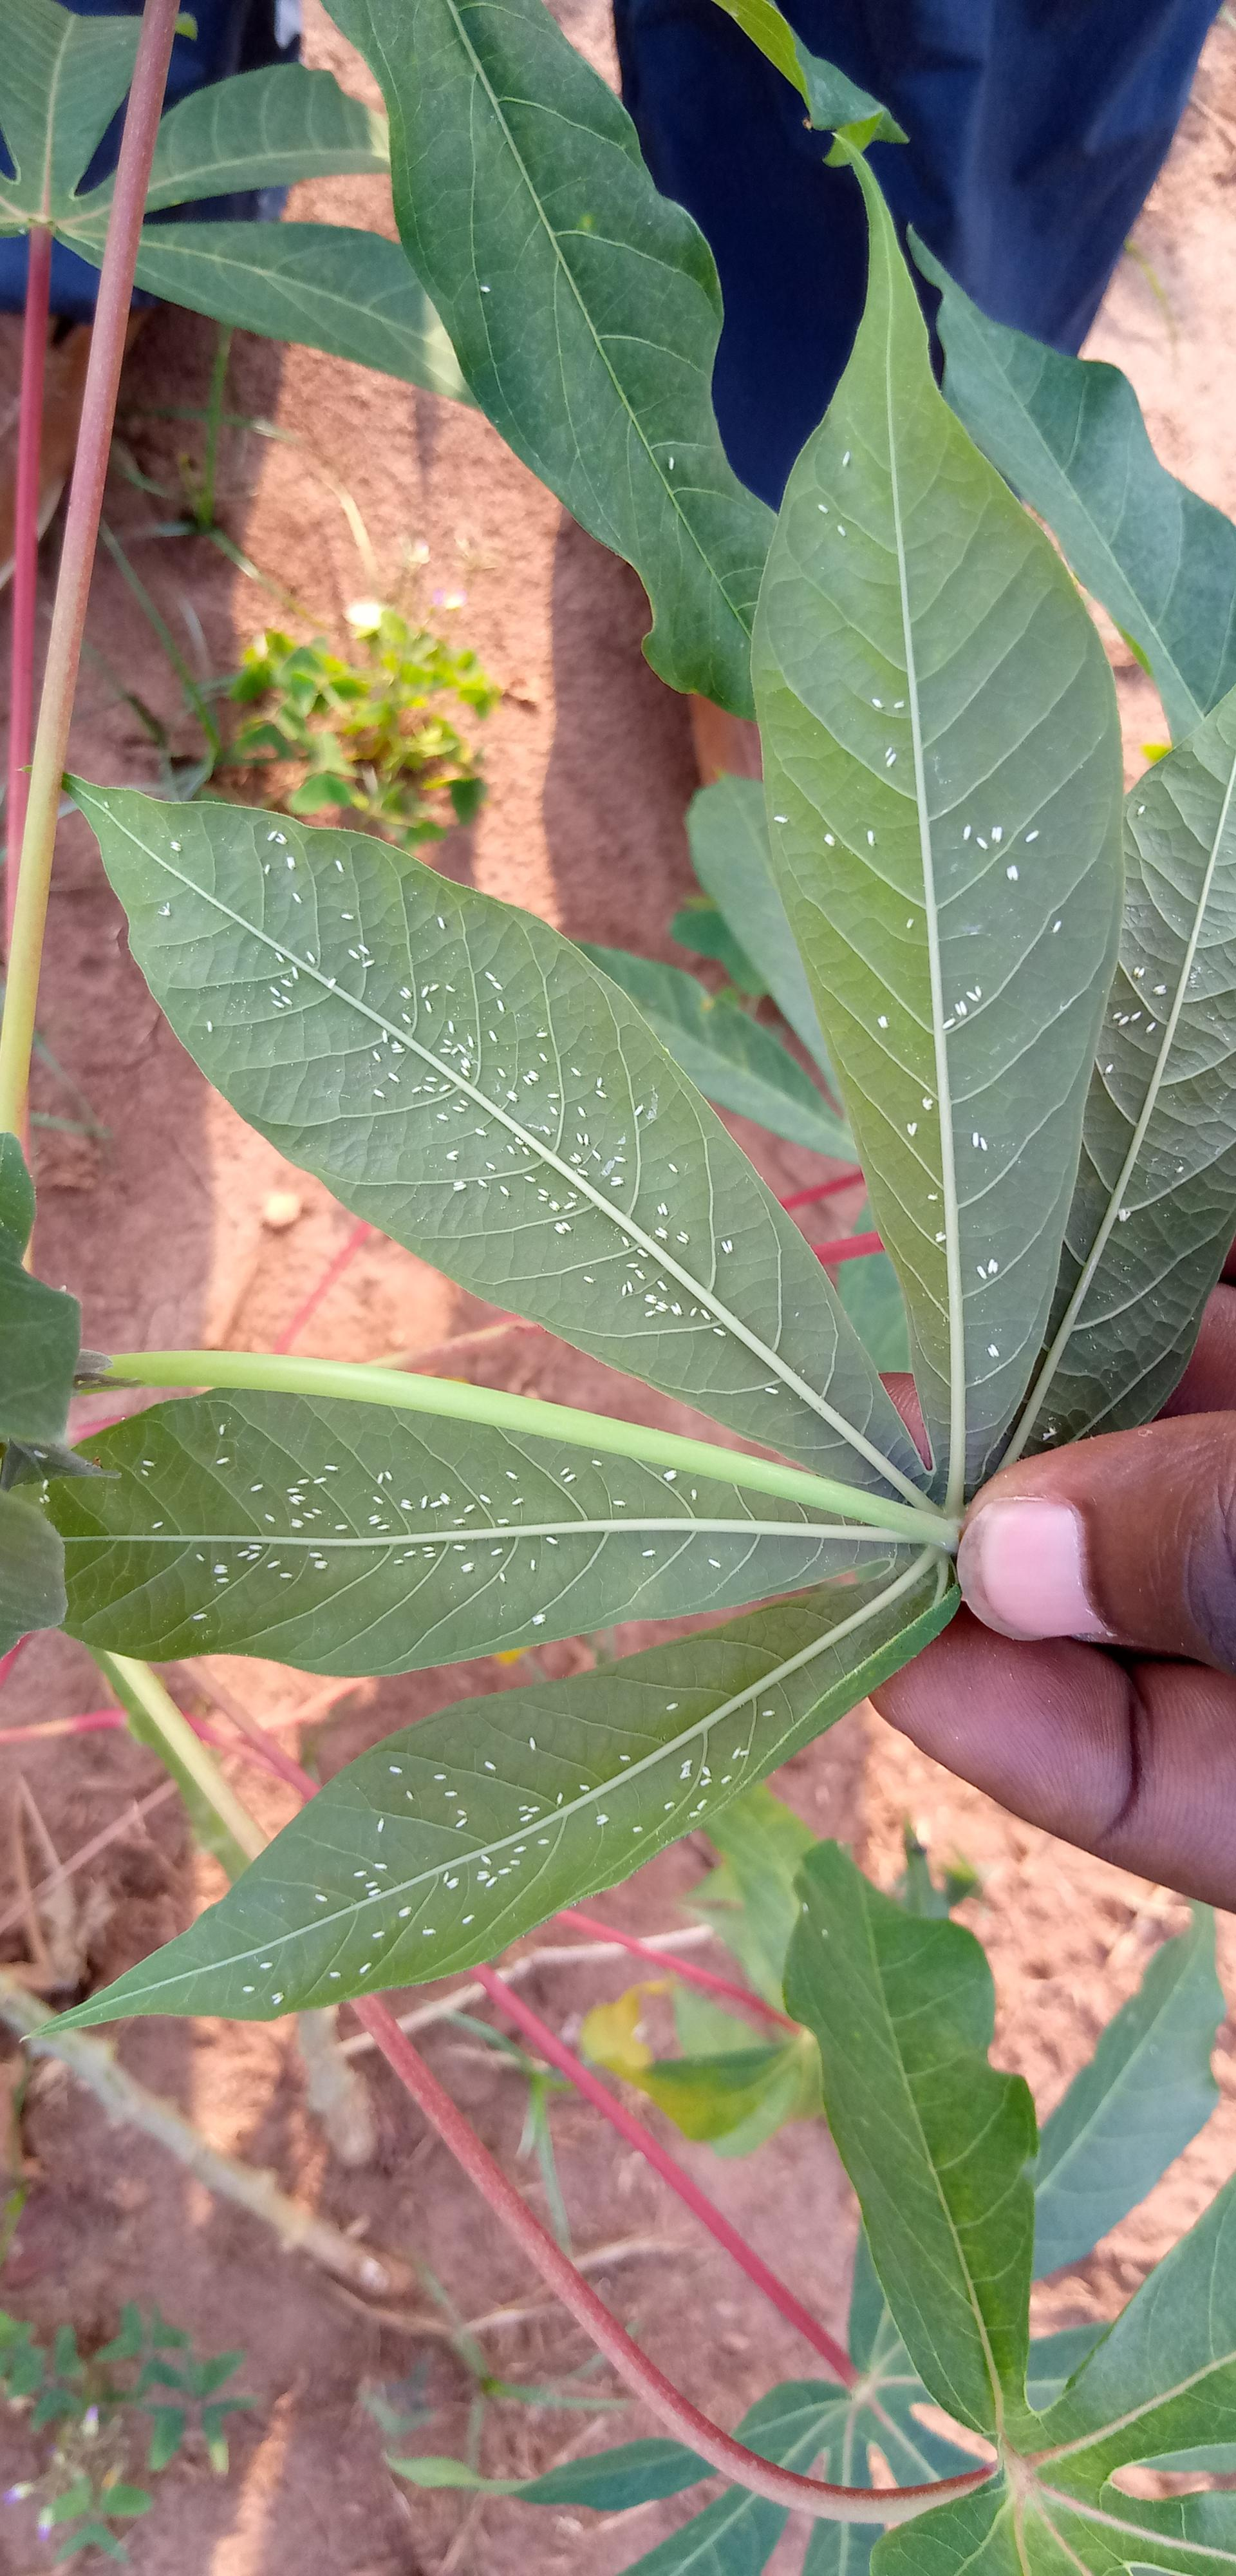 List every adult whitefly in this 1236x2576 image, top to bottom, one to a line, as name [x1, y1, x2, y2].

whitefly [477, 283, 492, 295]
whitefly [841, 450, 852, 468]
whitefly [665, 451, 678, 472]
whitefly [817, 504, 830, 515]
whitefly [836, 525, 847, 538]
whitefly [870, 697, 884, 709]
whitefly [892, 699, 906, 710]
whitefly [885, 746, 893, 759]
whitefly [886, 753, 897, 767]
whitefly [103, 800, 111, 810]
whitefly [1136, 803, 1148, 817]
whitefly [772, 815, 789, 824]
whitefly [963, 824, 972, 842]
whitefly [997, 825, 1002, 844]
whitefly [991, 826, 997, 840]
whitefly [1025, 829, 1040, 844]
whitefly [267, 829, 278, 842]
whitefly [866, 829, 876, 847]
whitefly [277, 833, 288, 844]
whitefly [826, 833, 836, 842]
whitefly [274, 836, 285, 845]
whitefly [824, 837, 836, 848]
whitefly [975, 837, 989, 850]
whitefly [169, 840, 182, 847]
whitefly [171, 846, 182, 853]
whitefly [286, 855, 298, 871]
whitefly [334, 858, 344, 874]
whitefly [263, 862, 274, 878]
whitefly [1006, 865, 1013, 881]
whitefly [1012, 866, 1020, 882]
whitefly [291, 891, 304, 906]
whitefly [156, 900, 172, 918]
whitefly [340, 912, 357, 922]
whitefly [436, 915, 449, 930]
whitefly [904, 916, 915, 929]
whitefly [1051, 918, 1063, 936]
whitefly [358, 943, 372, 957]
whitefly [347, 947, 360, 961]
whitefly [305, 950, 319, 965]
whitefly [274, 951, 286, 964]
whitefly [362, 958, 376, 968]
whitefly [291, 965, 303, 981]
whitefly [1134, 966, 1140, 978]
whitefly [1138, 967, 1146, 980]
whitefly [482, 971, 497, 981]
whitefly [328, 976, 337, 989]
whitefly [279, 978, 294, 989]
whitefly [491, 981, 505, 992]
whitefly [430, 982, 440, 993]
whitefly [444, 983, 457, 994]
whitefly [973, 984, 984, 998]
whitefly [421, 985, 429, 999]
whitefly [1153, 985, 1166, 991]
whitefly [267, 985, 281, 998]
whitefly [402, 986, 413, 998]
whitefly [1156, 990, 1166, 995]
whitefly [398, 990, 410, 999]
whitefly [964, 990, 980, 1003]
whitefly [281, 996, 294, 1005]
whitefly [496, 998, 507, 1014]
whitefly [272, 999, 286, 1009]
whitefly [424, 999, 434, 1016]
whitefly [960, 1000, 969, 1016]
whitefly [953, 1003, 962, 1016]
whitefly [1131, 1010, 1142, 1023]
whitefly [1112, 1011, 1122, 1020]
whitefly [400, 1012, 413, 1025]
whitefly [876, 1014, 890, 1031]
whitefly [1118, 1015, 1130, 1026]
whitefly [941, 1018, 957, 1030]
whitefly [448, 1018, 456, 1035]
whitefly [205, 1019, 216, 1033]
whitefly [1145, 1021, 1156, 1034]
whitefly [381, 1028, 388, 1045]
whitefly [488, 1029, 500, 1043]
whitefly [535, 1031, 550, 1039]
whitefly [467, 1034, 475, 1049]
whitefly [442, 1037, 453, 1046]
whitefly [390, 1039, 402, 1049]
whitefly [456, 1043, 468, 1054]
whitefly [438, 1046, 451, 1054]
whitefly [451, 1047, 459, 1056]
whitefly [391, 1048, 407, 1054]
whitefly [371, 1050, 384, 1063]
whitefly [538, 1051, 550, 1063]
whitefly [464, 1056, 472, 1068]
whitefly [460, 1057, 467, 1068]
whitefly [1103, 1063, 1114, 1076]
whitefly [570, 1066, 583, 1077]
whitefly [495, 1066, 508, 1080]
whitefly [460, 1067, 471, 1078]
whitefly [527, 1069, 539, 1077]
whitefly [387, 1070, 401, 1084]
whitefly [527, 1074, 539, 1082]
whitefly [521, 1075, 533, 1086]
whitefly [595, 1075, 603, 1089]
whitefly [423, 1075, 439, 1083]
whitefly [438, 1083, 451, 1094]
whitefly [422, 1084, 436, 1094]
whitefly [411, 1086, 422, 1095]
whitefly [372, 1088, 386, 1099]
whitefly [595, 1090, 608, 1100]
whitefly [508, 1090, 518, 1097]
whitefly [546, 1092, 560, 1099]
whitefly [506, 1094, 518, 1102]
whitefly [921, 1095, 935, 1112]
whitefly [459, 1099, 469, 1108]
whitefly [633, 1102, 646, 1117]
whitefly [451, 1104, 466, 1115]
whitefly [577, 1105, 588, 1119]
whitefly [548, 1106, 559, 1117]
whitefly [436, 1112, 450, 1122]
whitefly [905, 1121, 918, 1137]
whitefly [541, 1124, 553, 1137]
whitefly [474, 1126, 489, 1137]
whitefly [971, 1130, 979, 1150]
whitefly [576, 1132, 584, 1145]
whitefly [584, 1133, 589, 1148]
whitefly [514, 1135, 525, 1146]
whitefly [980, 1136, 989, 1152]
whitefly [505, 1143, 516, 1157]
whitefly [521, 1146, 531, 1158]
whitefly [591, 1148, 602, 1161]
whitefly [446, 1149, 459, 1155]
whitefly [574, 1152, 583, 1162]
whitefly [445, 1155, 458, 1162]
whitefly [568, 1155, 578, 1164]
whitefly [613, 1155, 629, 1164]
whitefly [484, 1160, 498, 1172]
whitefly [668, 1162, 679, 1175]
whitefly [1174, 1164, 1188, 1179]
whitefly [577, 1166, 590, 1177]
whitefly [522, 1174, 538, 1184]
whitefly [610, 1175, 623, 1181]
whitefly [477, 1179, 489, 1189]
whitefly [452, 1180, 465, 1186]
whitefly [608, 1180, 625, 1187]
whitefly [451, 1183, 467, 1194]
whitefly [498, 1184, 510, 1198]
whitefly [537, 1188, 549, 1197]
whitefly [566, 1190, 579, 1200]
whitefly [926, 1193, 939, 1202]
whitefly [537, 1195, 548, 1202]
whitefly [562, 1200, 577, 1210]
whitefly [660, 1202, 669, 1217]
whitefly [657, 1205, 664, 1215]
whitefly [1117, 1207, 1127, 1223]
whitefly [562, 1220, 574, 1232]
whitefly [554, 1222, 565, 1231]
whitefly [554, 1226, 565, 1235]
whitefly [657, 1226, 668, 1235]
whitefly [654, 1230, 668, 1240]
whitefly [679, 1230, 691, 1240]
whitefly [935, 1230, 943, 1238]
whitefly [675, 1235, 689, 1245]
whitefly [621, 1235, 632, 1248]
whitefly [935, 1235, 946, 1244]
whitefly [727, 1238, 735, 1252]
whitefly [720, 1240, 730, 1255]
whitefly [635, 1247, 650, 1260]
whitefly [988, 1257, 994, 1274]
whitefly [624, 1262, 639, 1269]
whitefly [993, 1262, 999, 1274]
whitefly [975, 1264, 989, 1280]
whitefly [633, 1268, 646, 1280]
whitefly [582, 1275, 595, 1285]
whitefly [656, 1278, 670, 1293]
whitefly [626, 1280, 633, 1294]
whitefly [621, 1283, 627, 1297]
whitefly [645, 1293, 657, 1299]
whitefly [644, 1298, 657, 1305]
whitefly [657, 1300, 669, 1309]
whitefly [674, 1302, 682, 1316]
whitefly [670, 1304, 679, 1316]
whitefly [655, 1305, 666, 1314]
whitefly [689, 1305, 698, 1318]
whitefly [699, 1307, 712, 1321]
whitefly [644, 1309, 657, 1318]
whitefly [712, 1328, 729, 1338]
whitefly [990, 1344, 1000, 1358]
whitefly [987, 1347, 995, 1358]
whitefly [763, 1386, 780, 1396]
whitefly [216, 1423, 228, 1437]
whitefly [1040, 1425, 1058, 1441]
whitefly [214, 1455, 232, 1466]
whitefly [142, 1458, 156, 1467]
whitefly [588, 1458, 603, 1468]
whitefly [323, 1463, 340, 1473]
whitefly [560, 1466, 570, 1477]
whitefly [140, 1467, 151, 1477]
whitefly [663, 1468, 677, 1478]
whitefly [505, 1469, 520, 1483]
whitefly [384, 1470, 394, 1481]
whitefly [376, 1470, 384, 1484]
whitefly [563, 1472, 576, 1484]
whitefly [667, 1473, 677, 1482]
whitefly [312, 1475, 329, 1485]
whitefly [295, 1477, 310, 1485]
whitefly [247, 1481, 266, 1493]
whitefly [285, 1486, 301, 1493]
whitefly [690, 1487, 698, 1501]
whitefly [478, 1491, 494, 1506]
whitefly [441, 1492, 452, 1501]
whitefly [421, 1493, 429, 1510]
whitefly [287, 1495, 302, 1507]
whitefly [292, 1495, 306, 1502]
whitefly [371, 1495, 385, 1506]
whitefly [439, 1495, 451, 1506]
whitefly [510, 1495, 525, 1508]
whitefly [611, 1497, 627, 1508]
whitefly [401, 1497, 413, 1505]
whitefly [429, 1500, 443, 1509]
whitefly [400, 1502, 414, 1511]
whitefly [463, 1502, 475, 1513]
whitefly [312, 1506, 323, 1515]
whitefly [301, 1511, 315, 1520]
whitefly [262, 1511, 278, 1526]
whitefly [368, 1514, 380, 1520]
whitefly [451, 1517, 467, 1526]
whitefly [495, 1517, 510, 1525]
whitefly [292, 1517, 305, 1525]
whitefly [369, 1517, 382, 1526]
whitefly [151, 1519, 164, 1530]
whitefly [290, 1522, 301, 1529]
whitefly [334, 1522, 350, 1531]
whitefly [376, 1524, 391, 1531]
whitefly [545, 1535, 560, 1546]
whitefly [451, 1542, 469, 1552]
whitefly [247, 1543, 264, 1551]
whitefly [422, 1545, 435, 1553]
whitefly [640, 1547, 656, 1558]
whitefly [491, 1548, 505, 1557]
whitefly [402, 1549, 417, 1558]
whitefly [236, 1550, 250, 1558]
whitefly [308, 1550, 324, 1560]
whitefly [248, 1551, 259, 1561]
whitefly [422, 1551, 436, 1561]
whitefly [194, 1552, 205, 1564]
whitefly [529, 1557, 538, 1573]
whitefly [707, 1557, 722, 1569]
whitefly [392, 1558, 406, 1565]
whitefly [267, 1559, 282, 1571]
whitefly [314, 1559, 328, 1565]
whitefly [459, 1559, 476, 1576]
whitefly [214, 1562, 229, 1569]
whitefly [314, 1564, 328, 1570]
whitefly [213, 1568, 229, 1574]
whitefly [277, 1570, 294, 1581]
whitefly [498, 1571, 509, 1586]
whitefly [216, 1576, 231, 1586]
whitefly [191, 1611, 209, 1622]
whitefly [530, 1613, 548, 1626]
whitefly [664, 1701, 680, 1710]
whitefly [760, 1709, 776, 1719]
whitefly [528, 1734, 538, 1751]
whitefly [731, 1746, 742, 1761]
whitefly [740, 1748, 751, 1756]
whitefly [617, 1752, 633, 1763]
whitefly [682, 1758, 694, 1767]
whitefly [482, 1759, 498, 1772]
whitefly [388, 1765, 404, 1776]
whitefly [702, 1765, 713, 1777]
whitefly [679, 1767, 692, 1780]
whitefly [432, 1772, 448, 1782]
whitefly [719, 1773, 735, 1785]
whitefly [698, 1776, 714, 1787]
whitefly [578, 1783, 591, 1792]
whitefly [405, 1788, 415, 1801]
whitefly [442, 1789, 459, 1799]
whitefly [556, 1790, 564, 1805]
whitefly [696, 1797, 708, 1811]
whitefly [664, 1801, 677, 1812]
whitefly [518, 1803, 529, 1812]
whitefly [528, 1804, 541, 1813]
whitefly [456, 1807, 469, 1817]
whitefly [689, 1810, 700, 1818]
whitefly [520, 1813, 534, 1822]
whitefly [595, 1814, 608, 1820]
whitefly [375, 1815, 386, 1833]
whitefly [453, 1815, 470, 1829]
whitefly [597, 1817, 610, 1826]
whitefly [631, 1824, 644, 1834]
whitefly [536, 1837, 550, 1846]
whitefly [511, 1842, 529, 1854]
whitefly [480, 1854, 493, 1866]
whitefly [509, 1857, 523, 1866]
whitefly [373, 1861, 388, 1873]
whitefly [497, 1866, 514, 1875]
whitefly [351, 1868, 368, 1879]
whitefly [442, 1869, 449, 1883]
whitefly [477, 1869, 491, 1875]
whitefly [476, 1875, 491, 1881]
whitefly [485, 1875, 498, 1889]
whitefly [447, 1876, 461, 1889]
whitefly [364, 1879, 379, 1888]
whitefly [367, 1888, 383, 1897]
whitefly [314, 1892, 330, 1904]
whitefly [800, 1899, 812, 1914]
whitefly [397, 1904, 412, 1919]
whitefly [462, 1913, 476, 1927]
whitefly [420, 1926, 437, 1938]
whitefly [819, 1927, 832, 1937]
whitefly [371, 1929, 386, 1939]
whitefly [359, 1959, 375, 1976]
whitefly [259, 1960, 274, 1969]
whitefly [329, 1969, 341, 1980]
whitefly [241, 1984, 256, 1994]
whitefly [272, 1991, 283, 2000]
whitefly [274, 1994, 285, 2005]